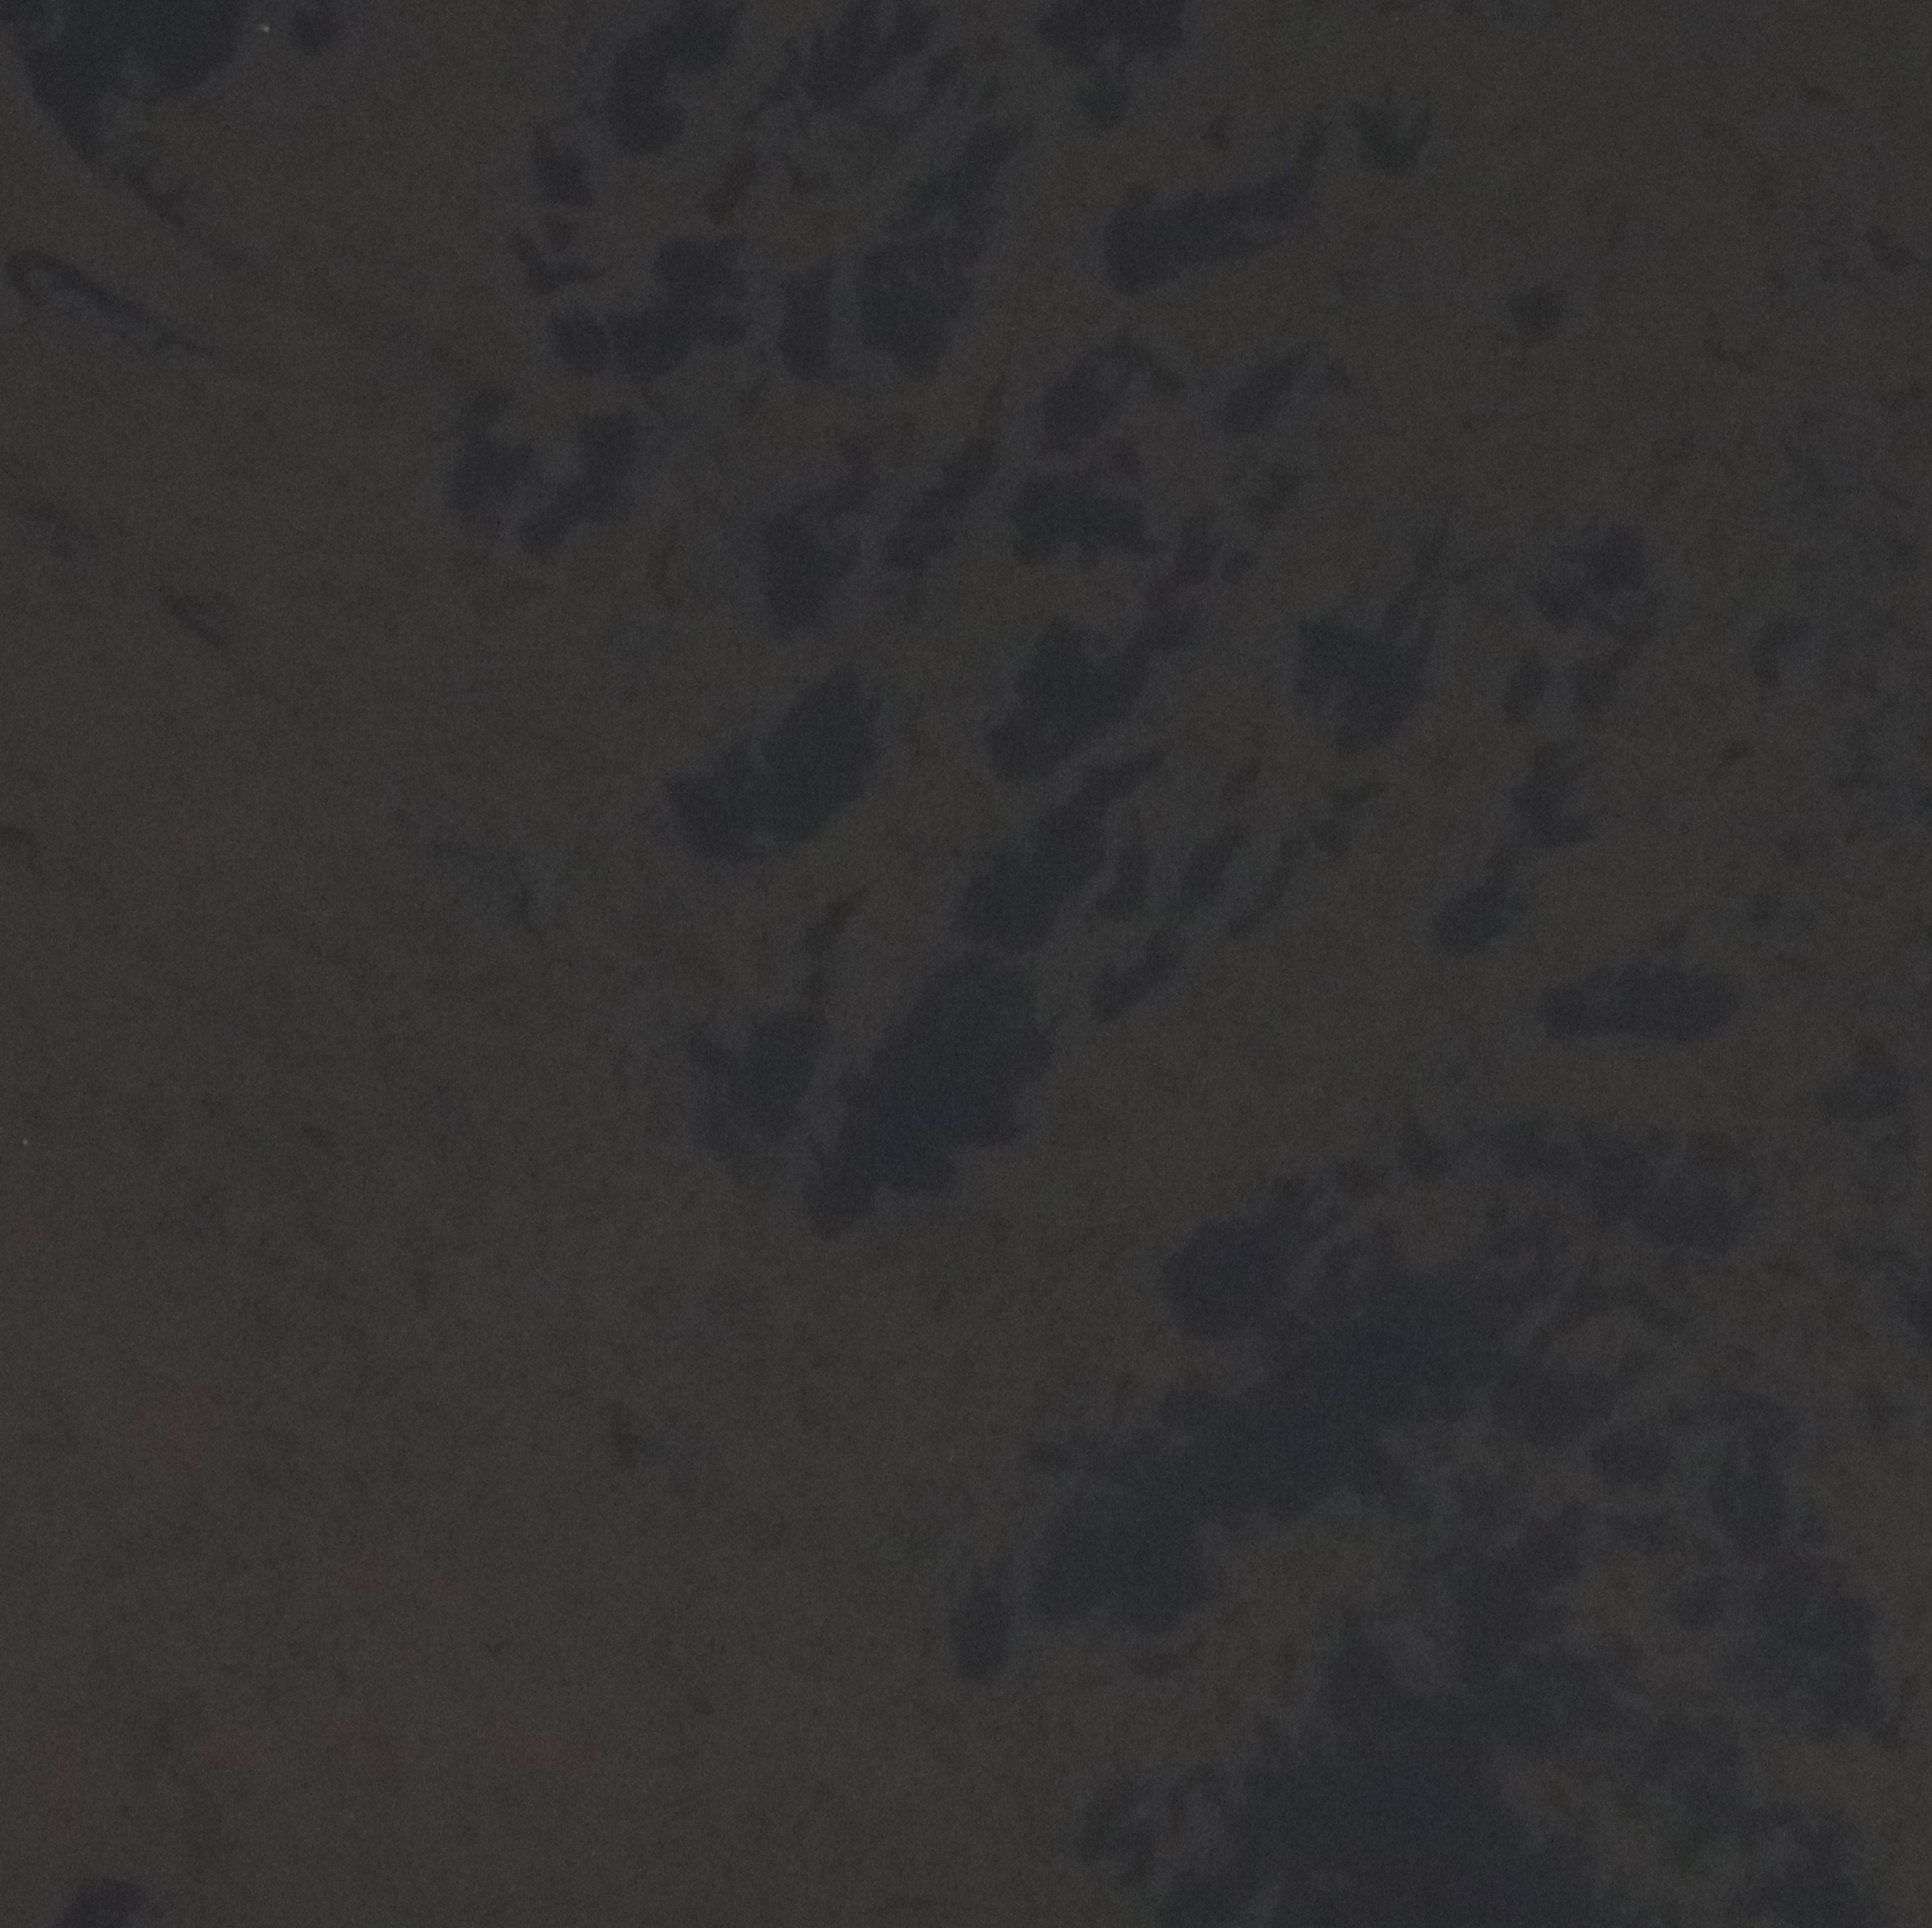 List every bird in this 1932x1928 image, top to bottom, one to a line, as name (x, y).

None